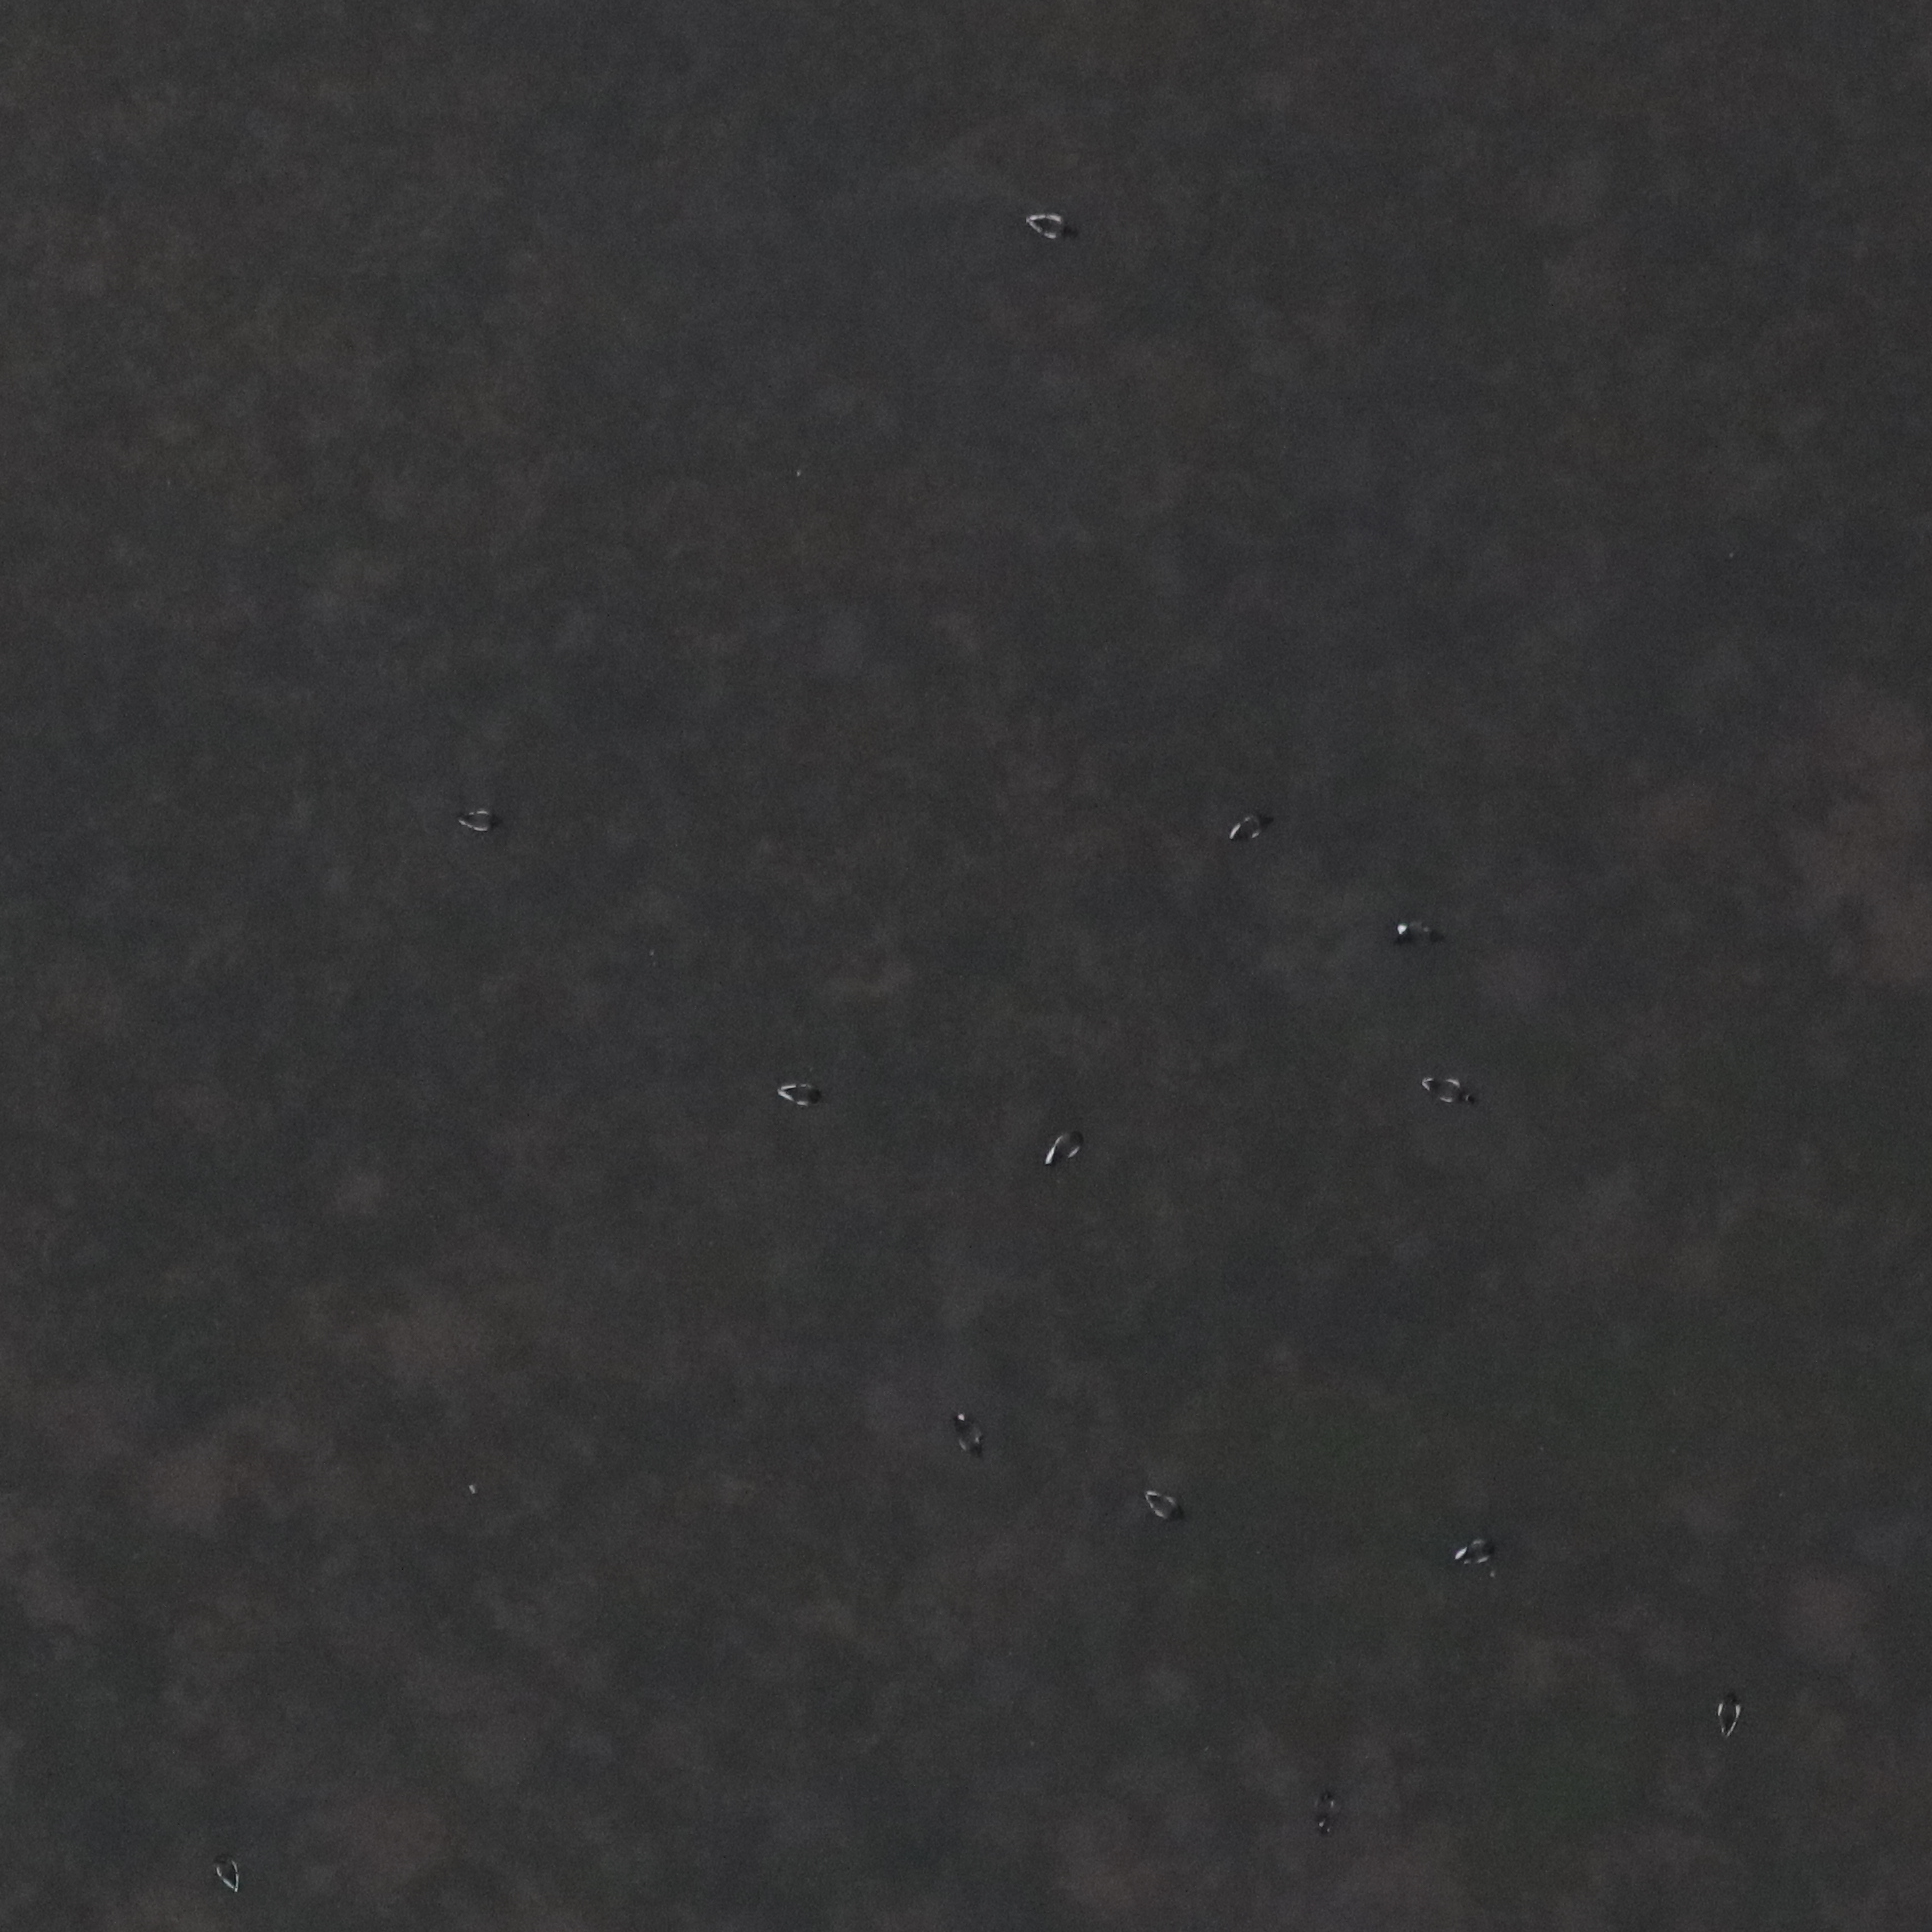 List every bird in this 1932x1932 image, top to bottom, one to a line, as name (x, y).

brant (1049, 227)
brant (479, 820)
brant (1248, 829)
brant (1412, 936)
brant (1446, 1089)
brant (800, 1093)
brant (1066, 1147)
brant (967, 1434)
brant (1163, 1506)
brant (1477, 1553)
brant (1729, 1716)
brant (1324, 1807)
brant (227, 1872)